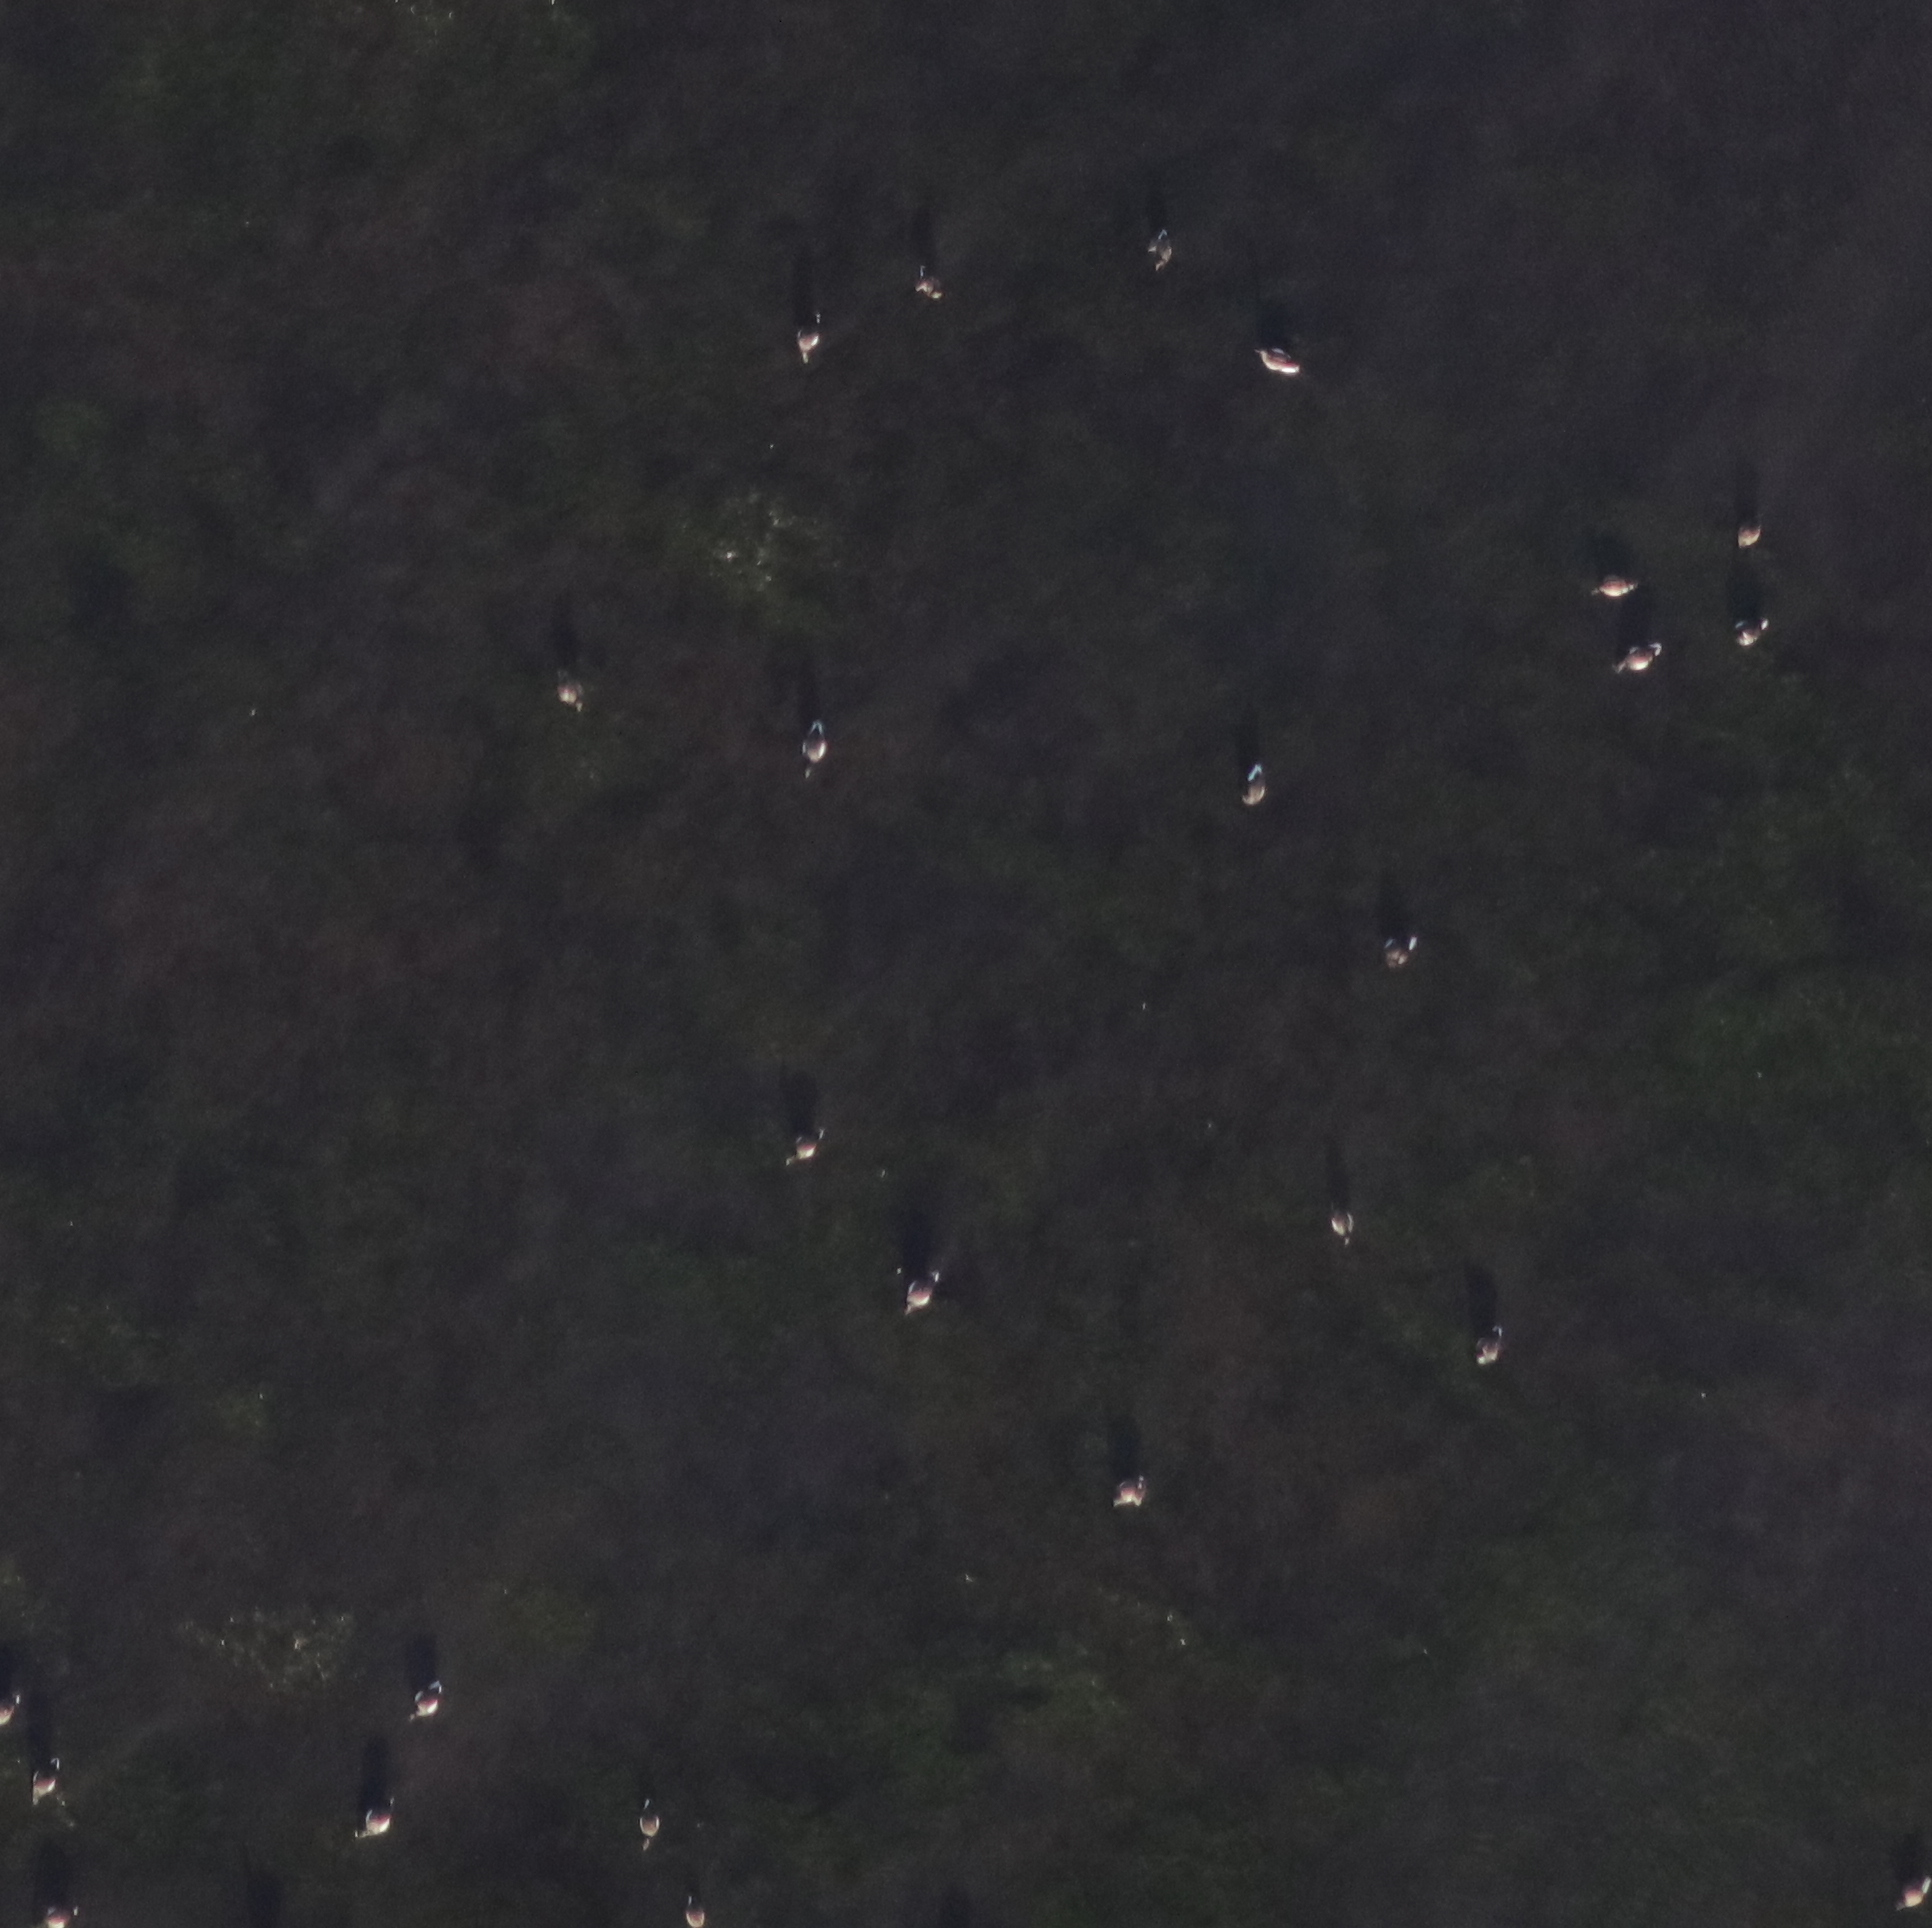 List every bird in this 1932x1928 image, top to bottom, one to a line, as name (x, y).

brant (1162, 247)
brant (930, 282)
brant (809, 339)
brant (1280, 360)
other bird (1748, 532)
other bird (1613, 586)
brant (1748, 630)
brant (1640, 656)
brant (569, 686)
brant (813, 749)
brant (1255, 787)
brant (1399, 952)
brant (803, 1146)
brant (1343, 1223)
brant (922, 1290)
brant (1488, 1345)
brant (1131, 1492)
brant (425, 1702)
brant (7, 1711)
brant (45, 1781)
brant (377, 1820)
brant (650, 1824)
brant (1908, 1894)
brant (699, 1909)
brant (54, 1917)